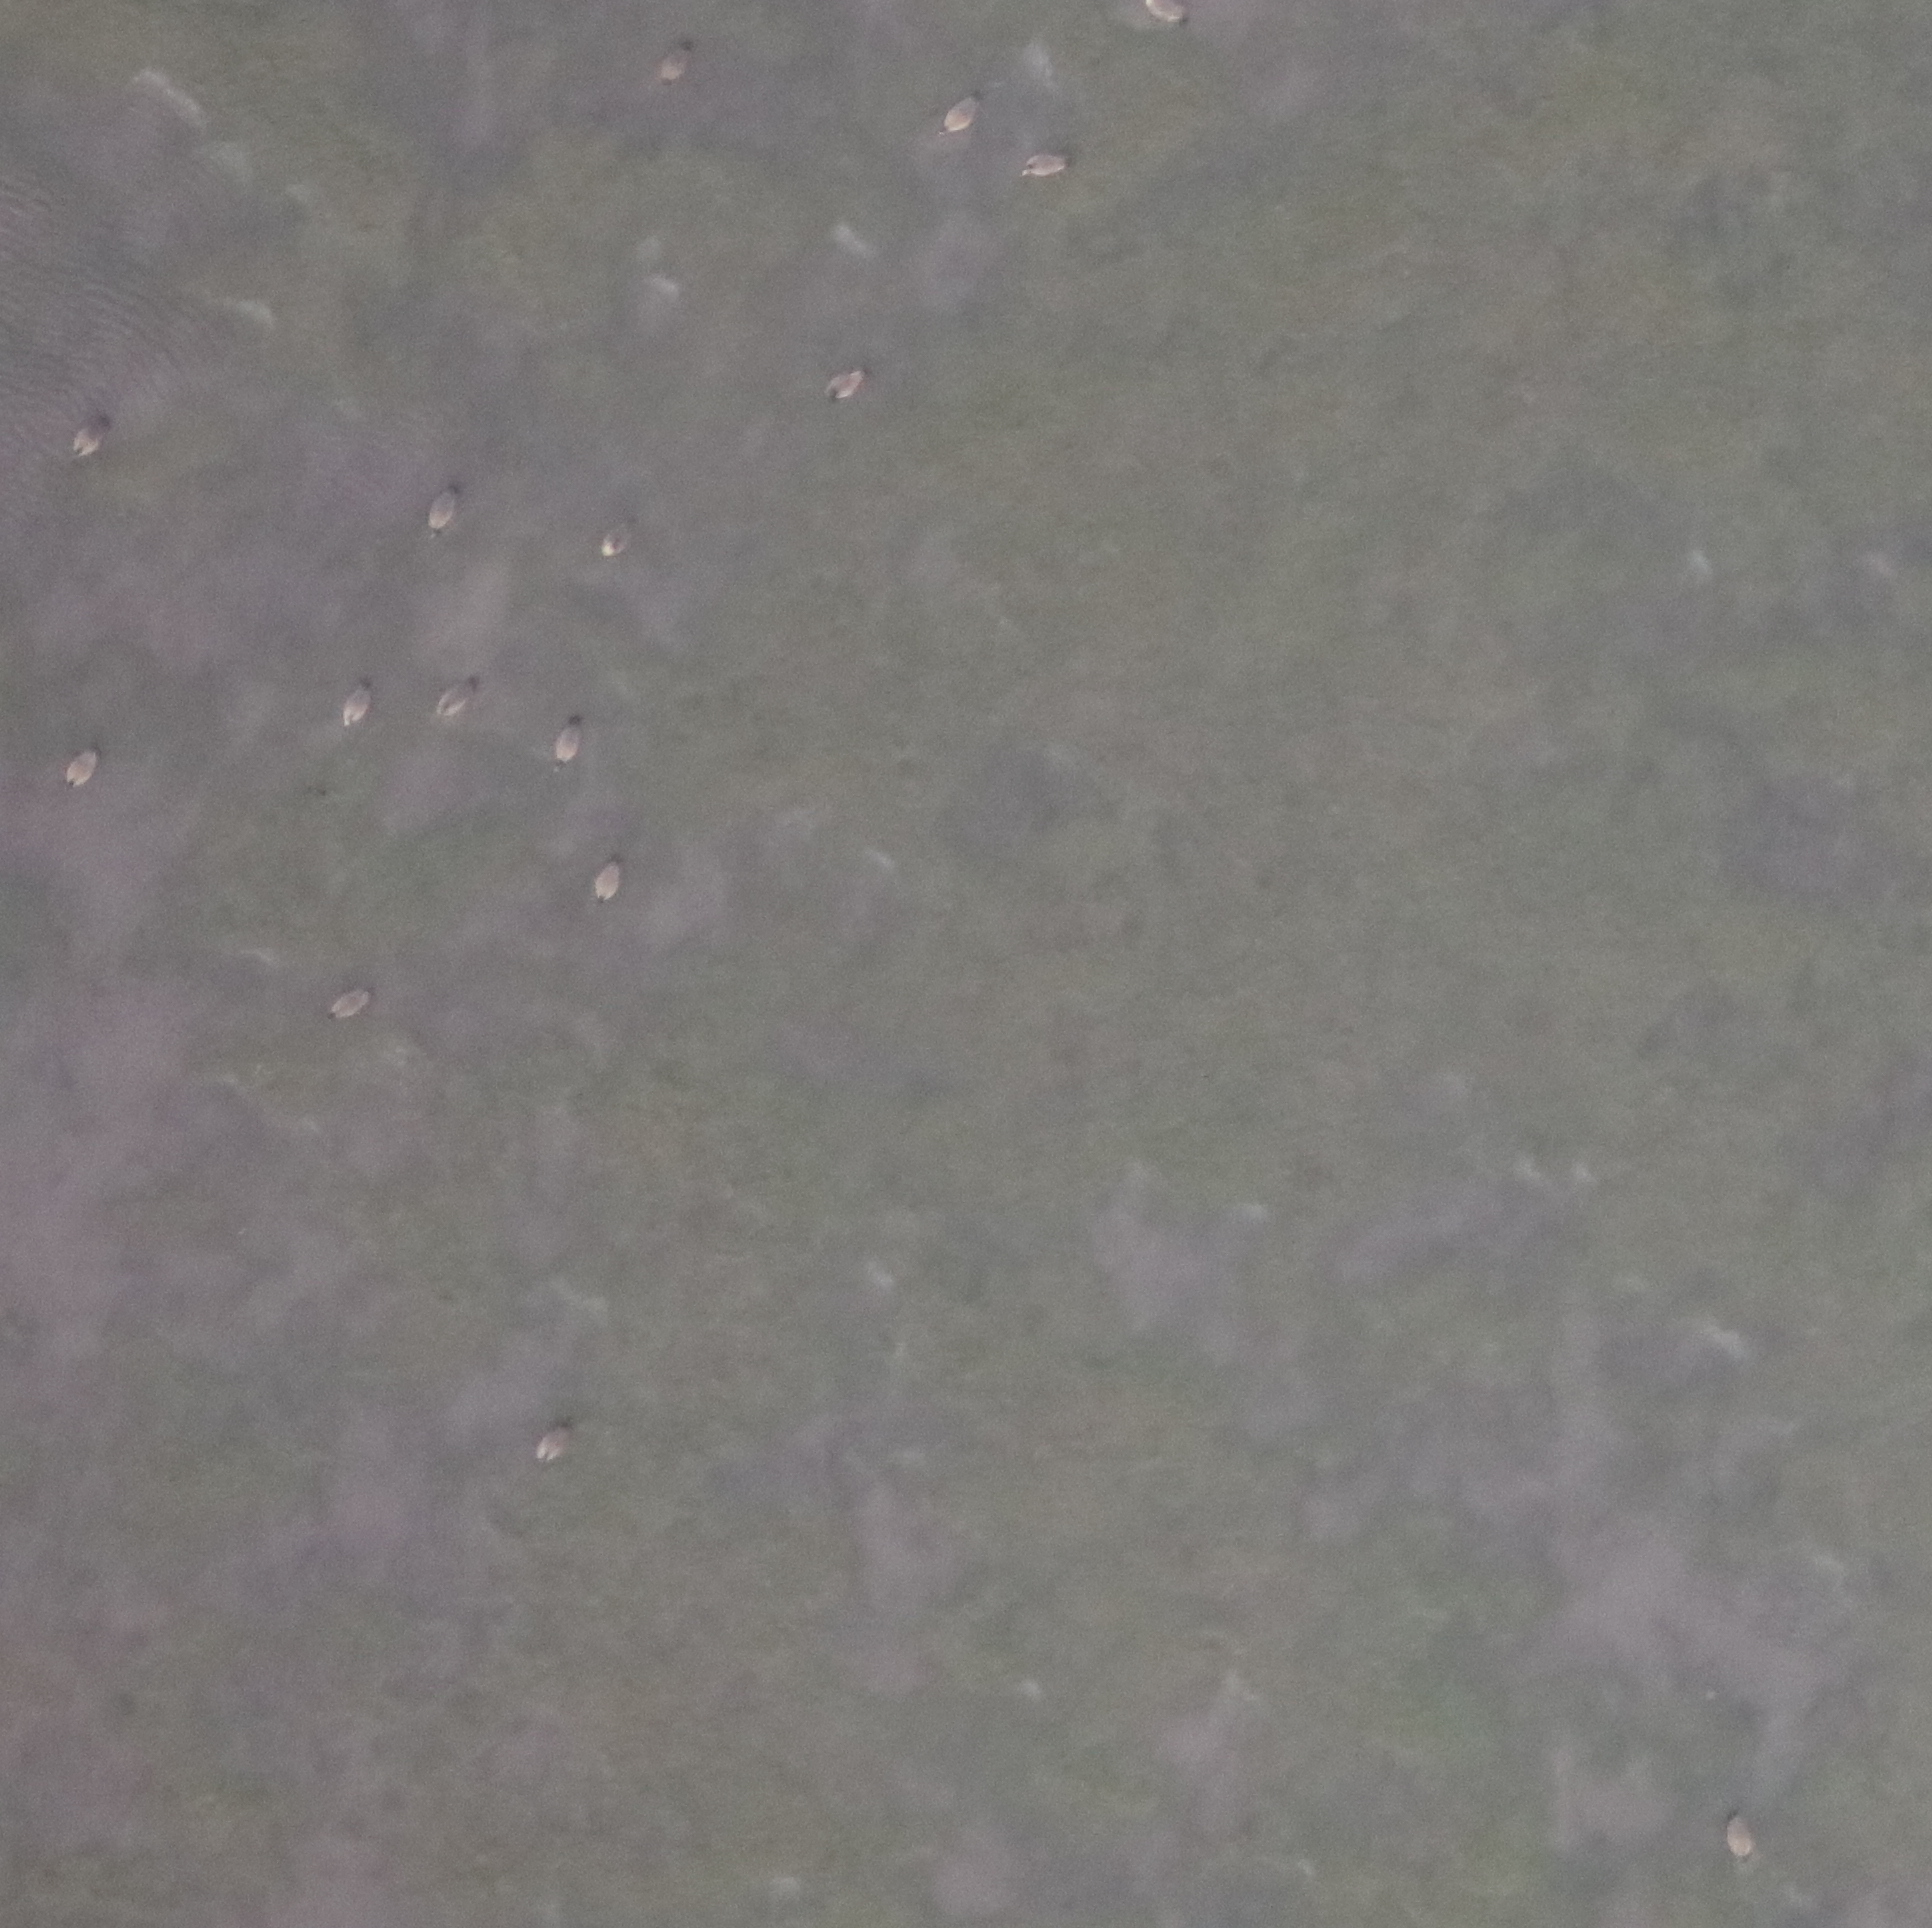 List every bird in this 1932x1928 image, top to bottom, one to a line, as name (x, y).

Canada goose (1165, 8)
Canada goose (675, 70)
Canada goose (960, 118)
Canada goose (1046, 164)
Canada goose (846, 386)
Canada goose (92, 439)
Canada goose (446, 512)
Canada goose (617, 541)
Canada goose (357, 700)
Canada goose (452, 706)
Canada goose (566, 749)
Canada goose (79, 770)
Canada goose (608, 881)
Canada goose (348, 1005)
Canada goose (555, 1441)
Canada goose (1744, 1839)